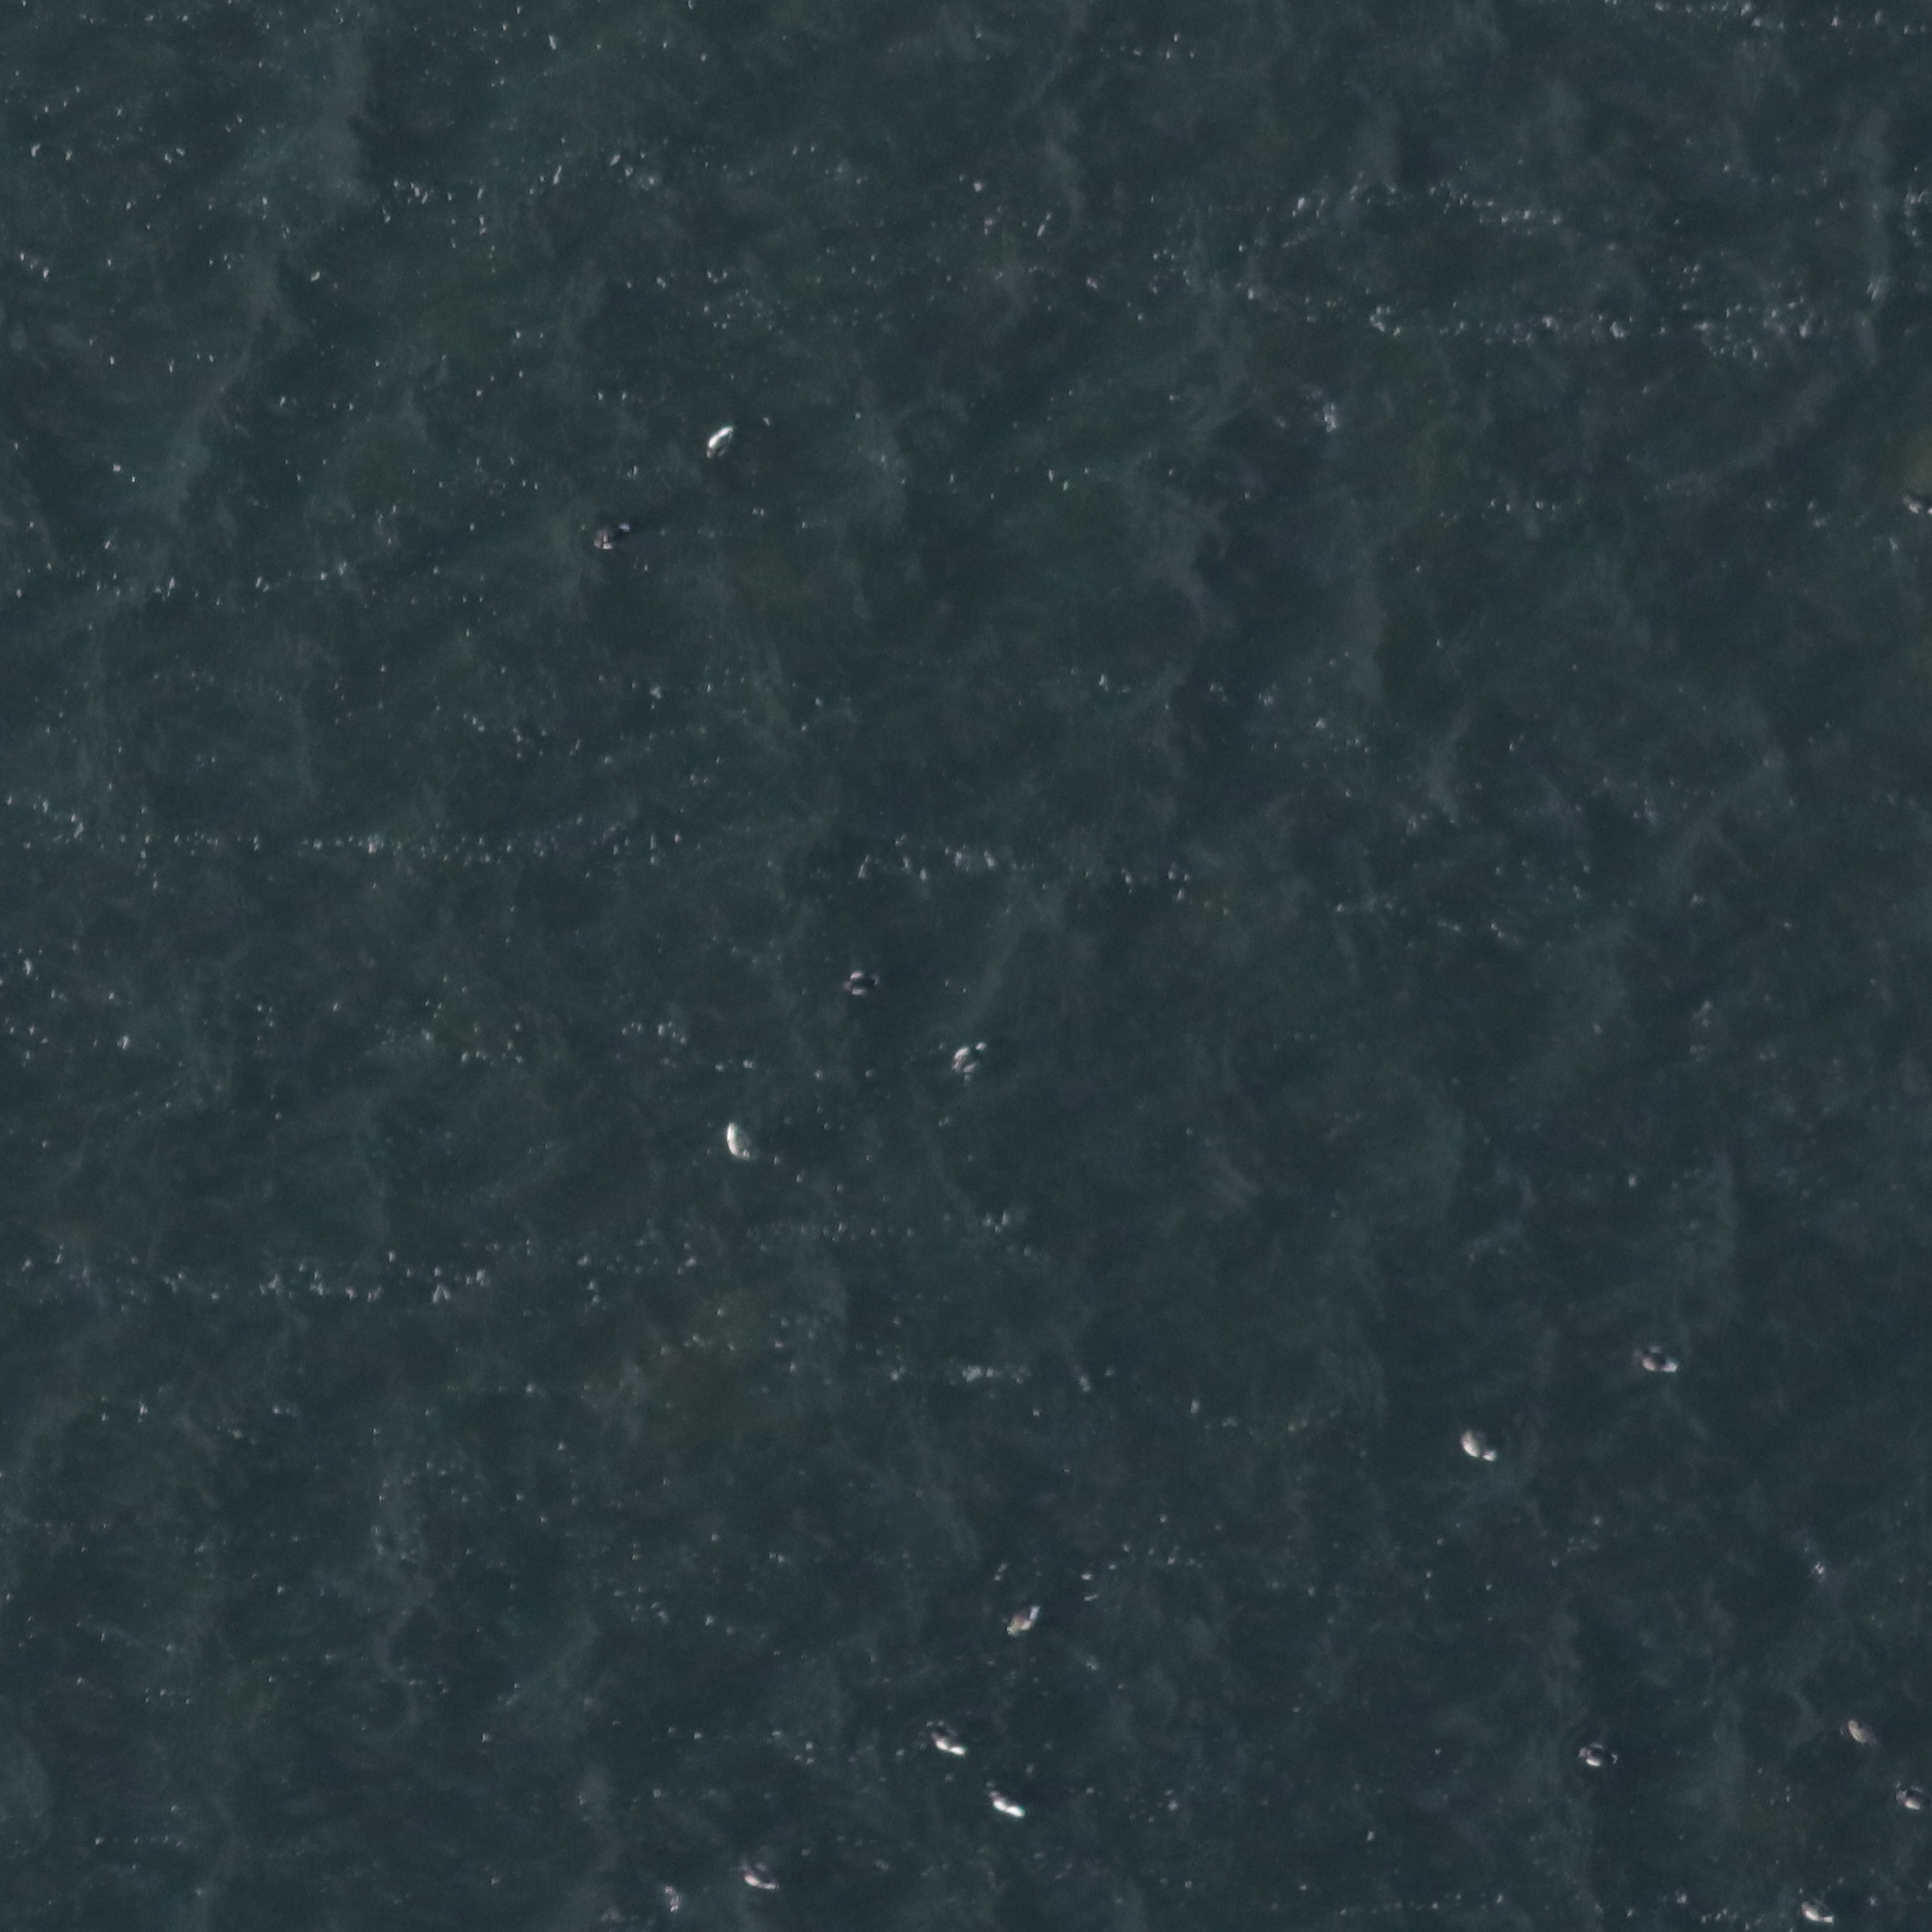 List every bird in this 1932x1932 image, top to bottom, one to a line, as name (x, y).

brant (720, 443)
brant (1926, 504)
brant (615, 536)
brant (861, 982)
brant (966, 1060)
brant (739, 1144)
brant (1655, 1360)
brant (1478, 1444)
brant (1023, 1615)
brant (1859, 1730)
brant (950, 1738)
brant (1598, 1754)
brant (1917, 1798)
brant (1002, 1805)
brant (759, 1875)
brant (1816, 1909)